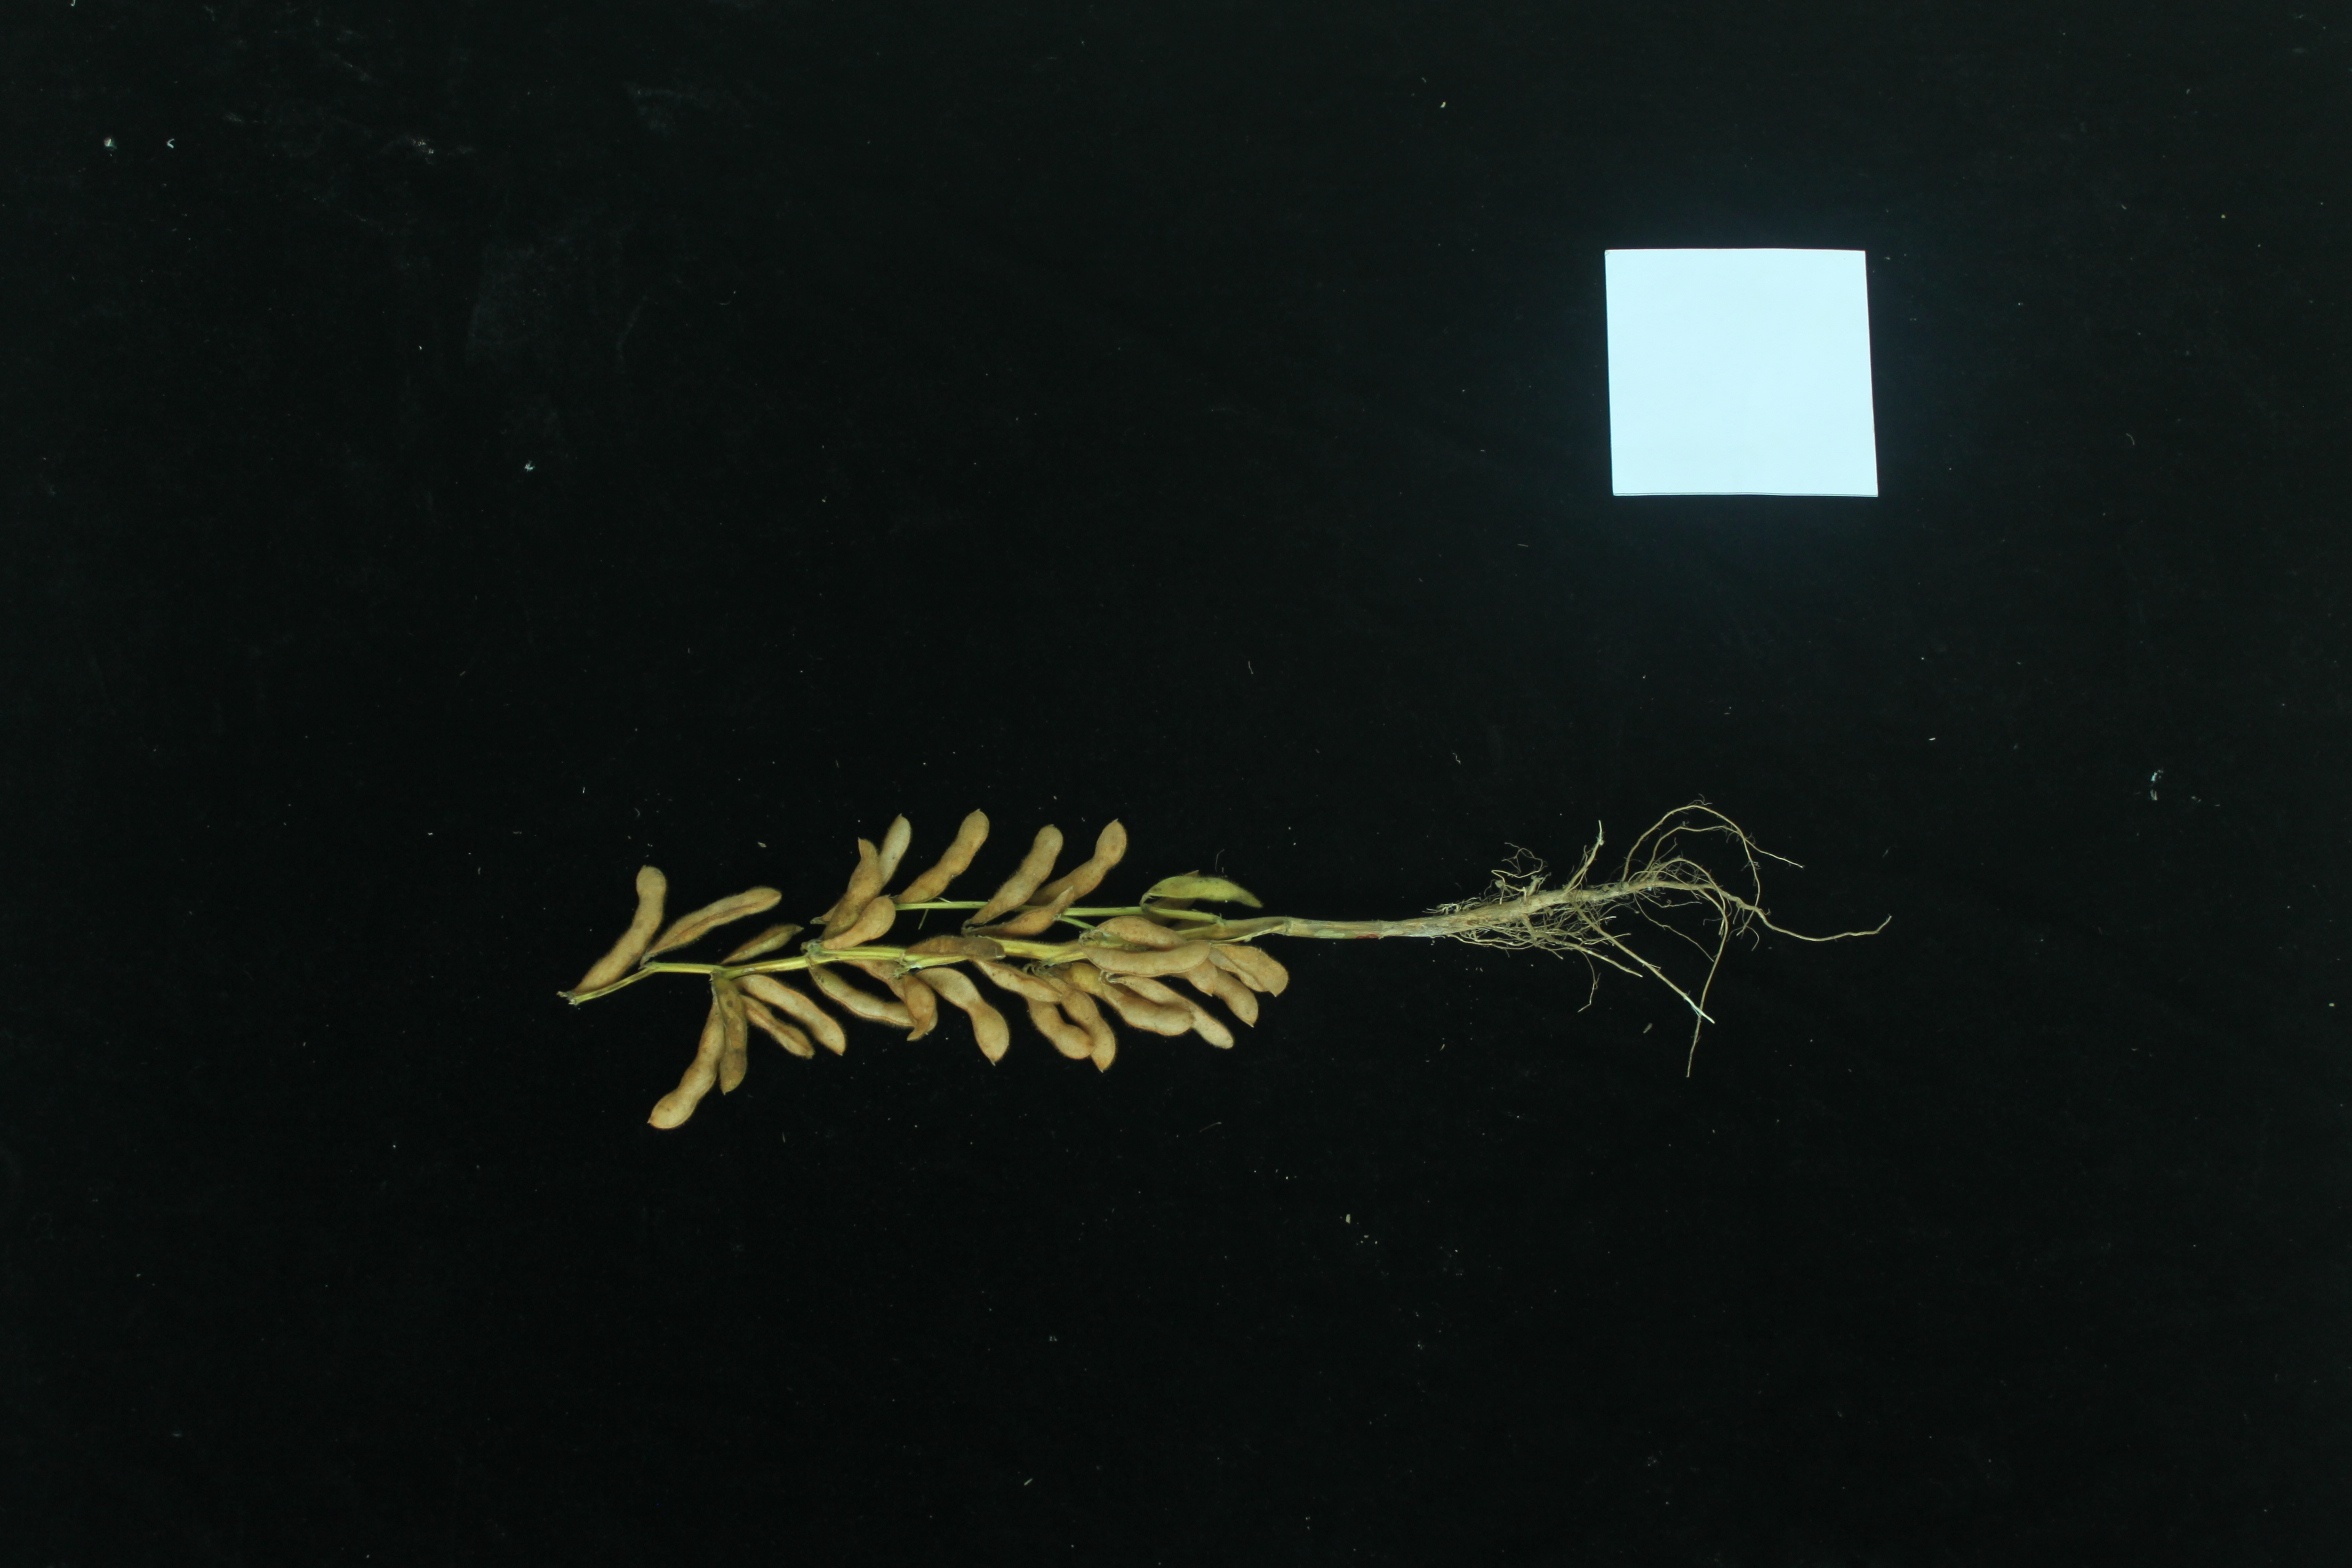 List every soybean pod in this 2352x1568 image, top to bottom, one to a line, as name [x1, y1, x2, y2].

soybean pod [893, 811, 990, 906]
soybean pod [878, 815, 911, 889]
soybean pod [1025, 821, 1126, 906]
soybean pod [968, 826, 1063, 924]
soybean pod [820, 839, 881, 938]
soybean pod [574, 866, 667, 994]
soybean pod [1140, 876, 1260, 908]
soybean pod [977, 887, 1072, 935]
soybean pod [642, 889, 780, 965]
soybean pod [812, 896, 895, 951]
soybean pod [1085, 918, 1183, 948]
soybean pod [723, 926, 800, 967]
soybean pod [906, 935, 1004, 961]
soybean pod [1210, 942, 1289, 998]
soybean pod [1079, 946, 1209, 978]
soybean pod [972, 960, 1065, 1004]
soybean pod [1175, 961, 1257, 1028]
soybean pod [1048, 962, 1191, 1036]
soybean pod [846, 963, 937, 1042]
soybean pod [807, 966, 915, 1029]
soybean pod [1031, 967, 1117, 1074]
soybean pod [915, 968, 1008, 1064]
soybean pod [732, 973, 845, 1056]
soybean pod [711, 974, 747, 1096]
soybean pod [1111, 978, 1232, 1048]
soybean pod [647, 988, 722, 1130]
soybean pod [739, 993, 815, 1059]
soybean pod [1026, 1000, 1094, 1060]